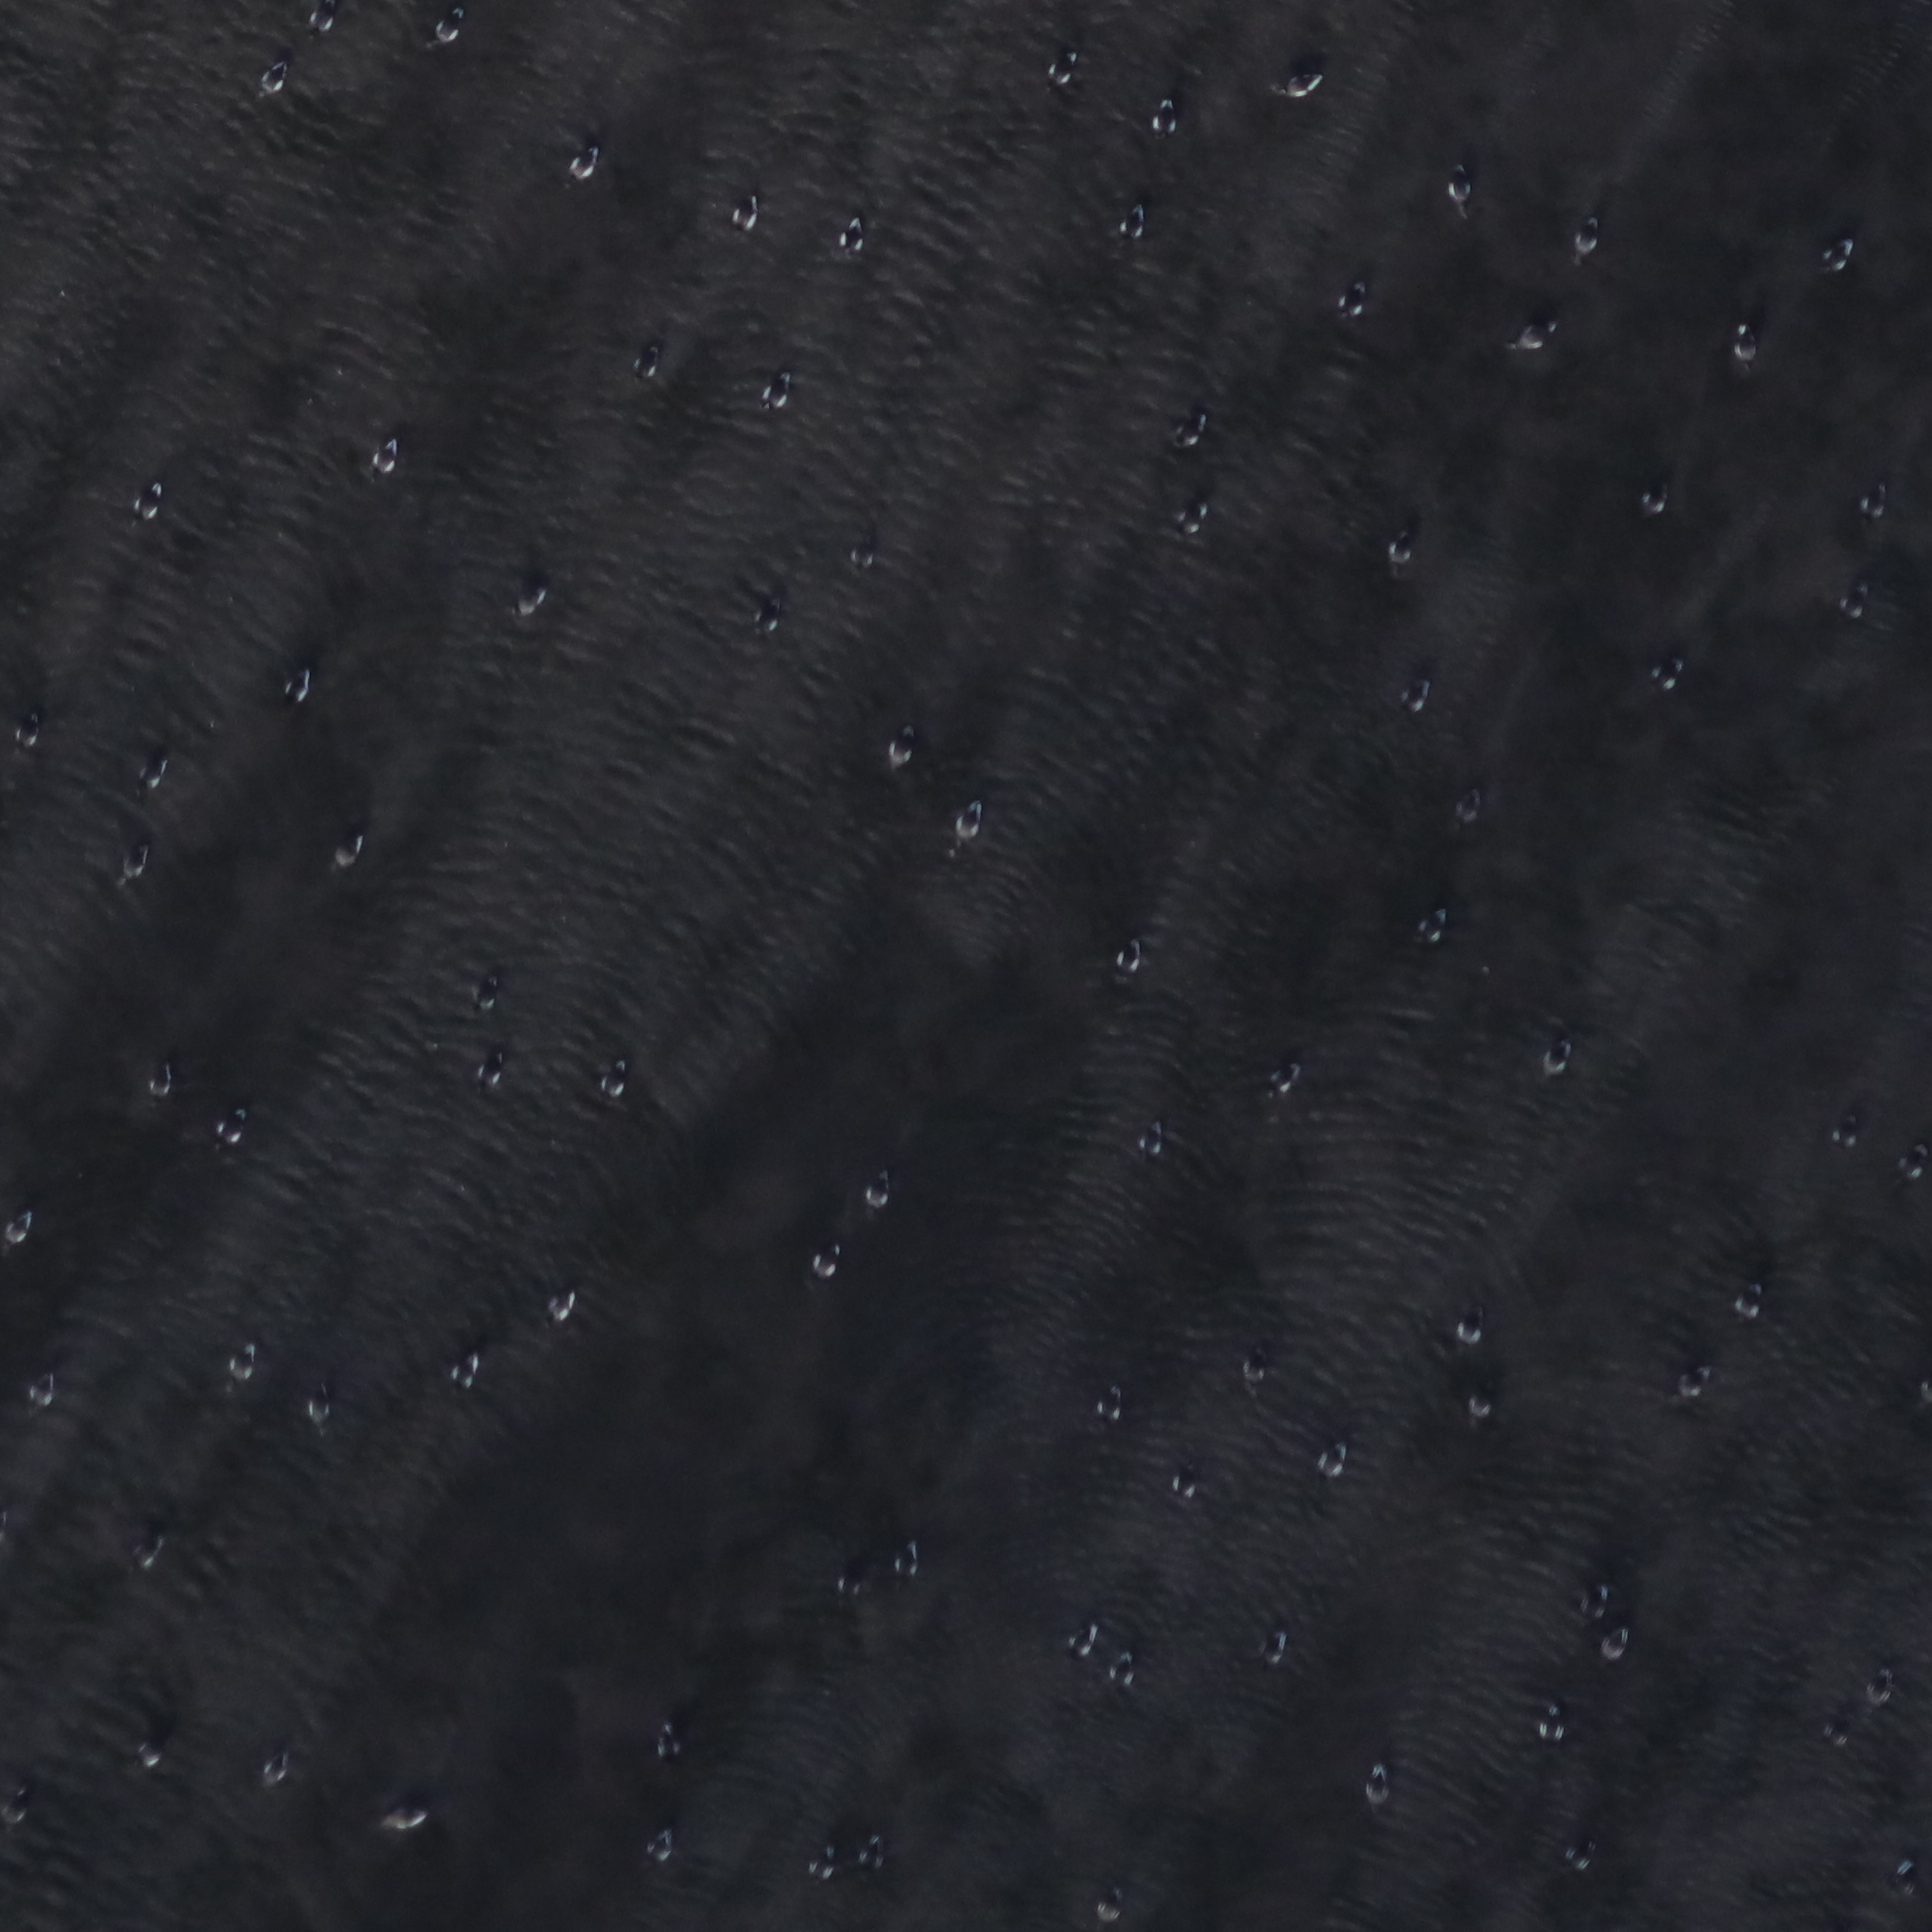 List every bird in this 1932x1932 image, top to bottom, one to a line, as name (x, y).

brant (321, 17)
brant (447, 31)
brant (1062, 71)
brant (272, 79)
brant (1296, 83)
brant (1165, 120)
brant (584, 161)
brant (1462, 191)
brant (746, 217)
brant (1133, 223)
brant (1588, 237)
brant (853, 241)
brant (1842, 256)
brant (1353, 301)
brant (1537, 329)
brant (1744, 344)
brant (653, 366)
brant (776, 394)
brant (1190, 432)
brant (386, 458)
brant (1664, 497)
brant (1864, 504)
brant (149, 507)
brant (1193, 516)
brant (1399, 553)
brant (863, 555)
brant (525, 597)
brant (1849, 606)
brant (776, 615)
brant (1674, 669)
brant (300, 687)
brant (1418, 694)
brant (25, 732)
brant (899, 755)
brant (161, 766)
brant (1473, 809)
brant (969, 825)
brant (355, 855)
brant (143, 861)
brant (1432, 928)
brant (1131, 967)
brant (484, 993)
brant (1560, 1057)
brant (1287, 1073)
brant (490, 1074)
brant (161, 1081)
brant (613, 1081)
brant (229, 1133)
brant (1843, 1137)
brant (1150, 1139)
brant (1918, 1164)
brant (880, 1190)
brant (23, 1225)
brant (832, 1263)
brant (1746, 1300)
brant (559, 1312)
brant (1465, 1327)
brant (240, 1357)
brant (1253, 1369)
brant (466, 1370)
brant (1931, 1379)
brant (1698, 1384)
brant (37, 1393)
brant (1484, 1399)
brant (1115, 1407)
brant (312, 1411)
brant (1331, 1462)
brant (1185, 1484)
brant (150, 1565)
brant (910, 1565)
brant (846, 1587)
brant (1598, 1602)
brant (1620, 1646)
brant (1090, 1653)
brant (1272, 1653)
brant (1129, 1679)
brant (1879, 1681)
brant (1551, 1725)
brant (1840, 1735)
brant (668, 1745)
brant (160, 1761)
brant (270, 1770)
brant (1383, 1789)
brant (9, 1809)
brant (414, 1827)
brant (658, 1850)
brant (1589, 1852)
brant (872, 1854)
brant (820, 1873)
brant (1907, 1876)
brant (1114, 1912)